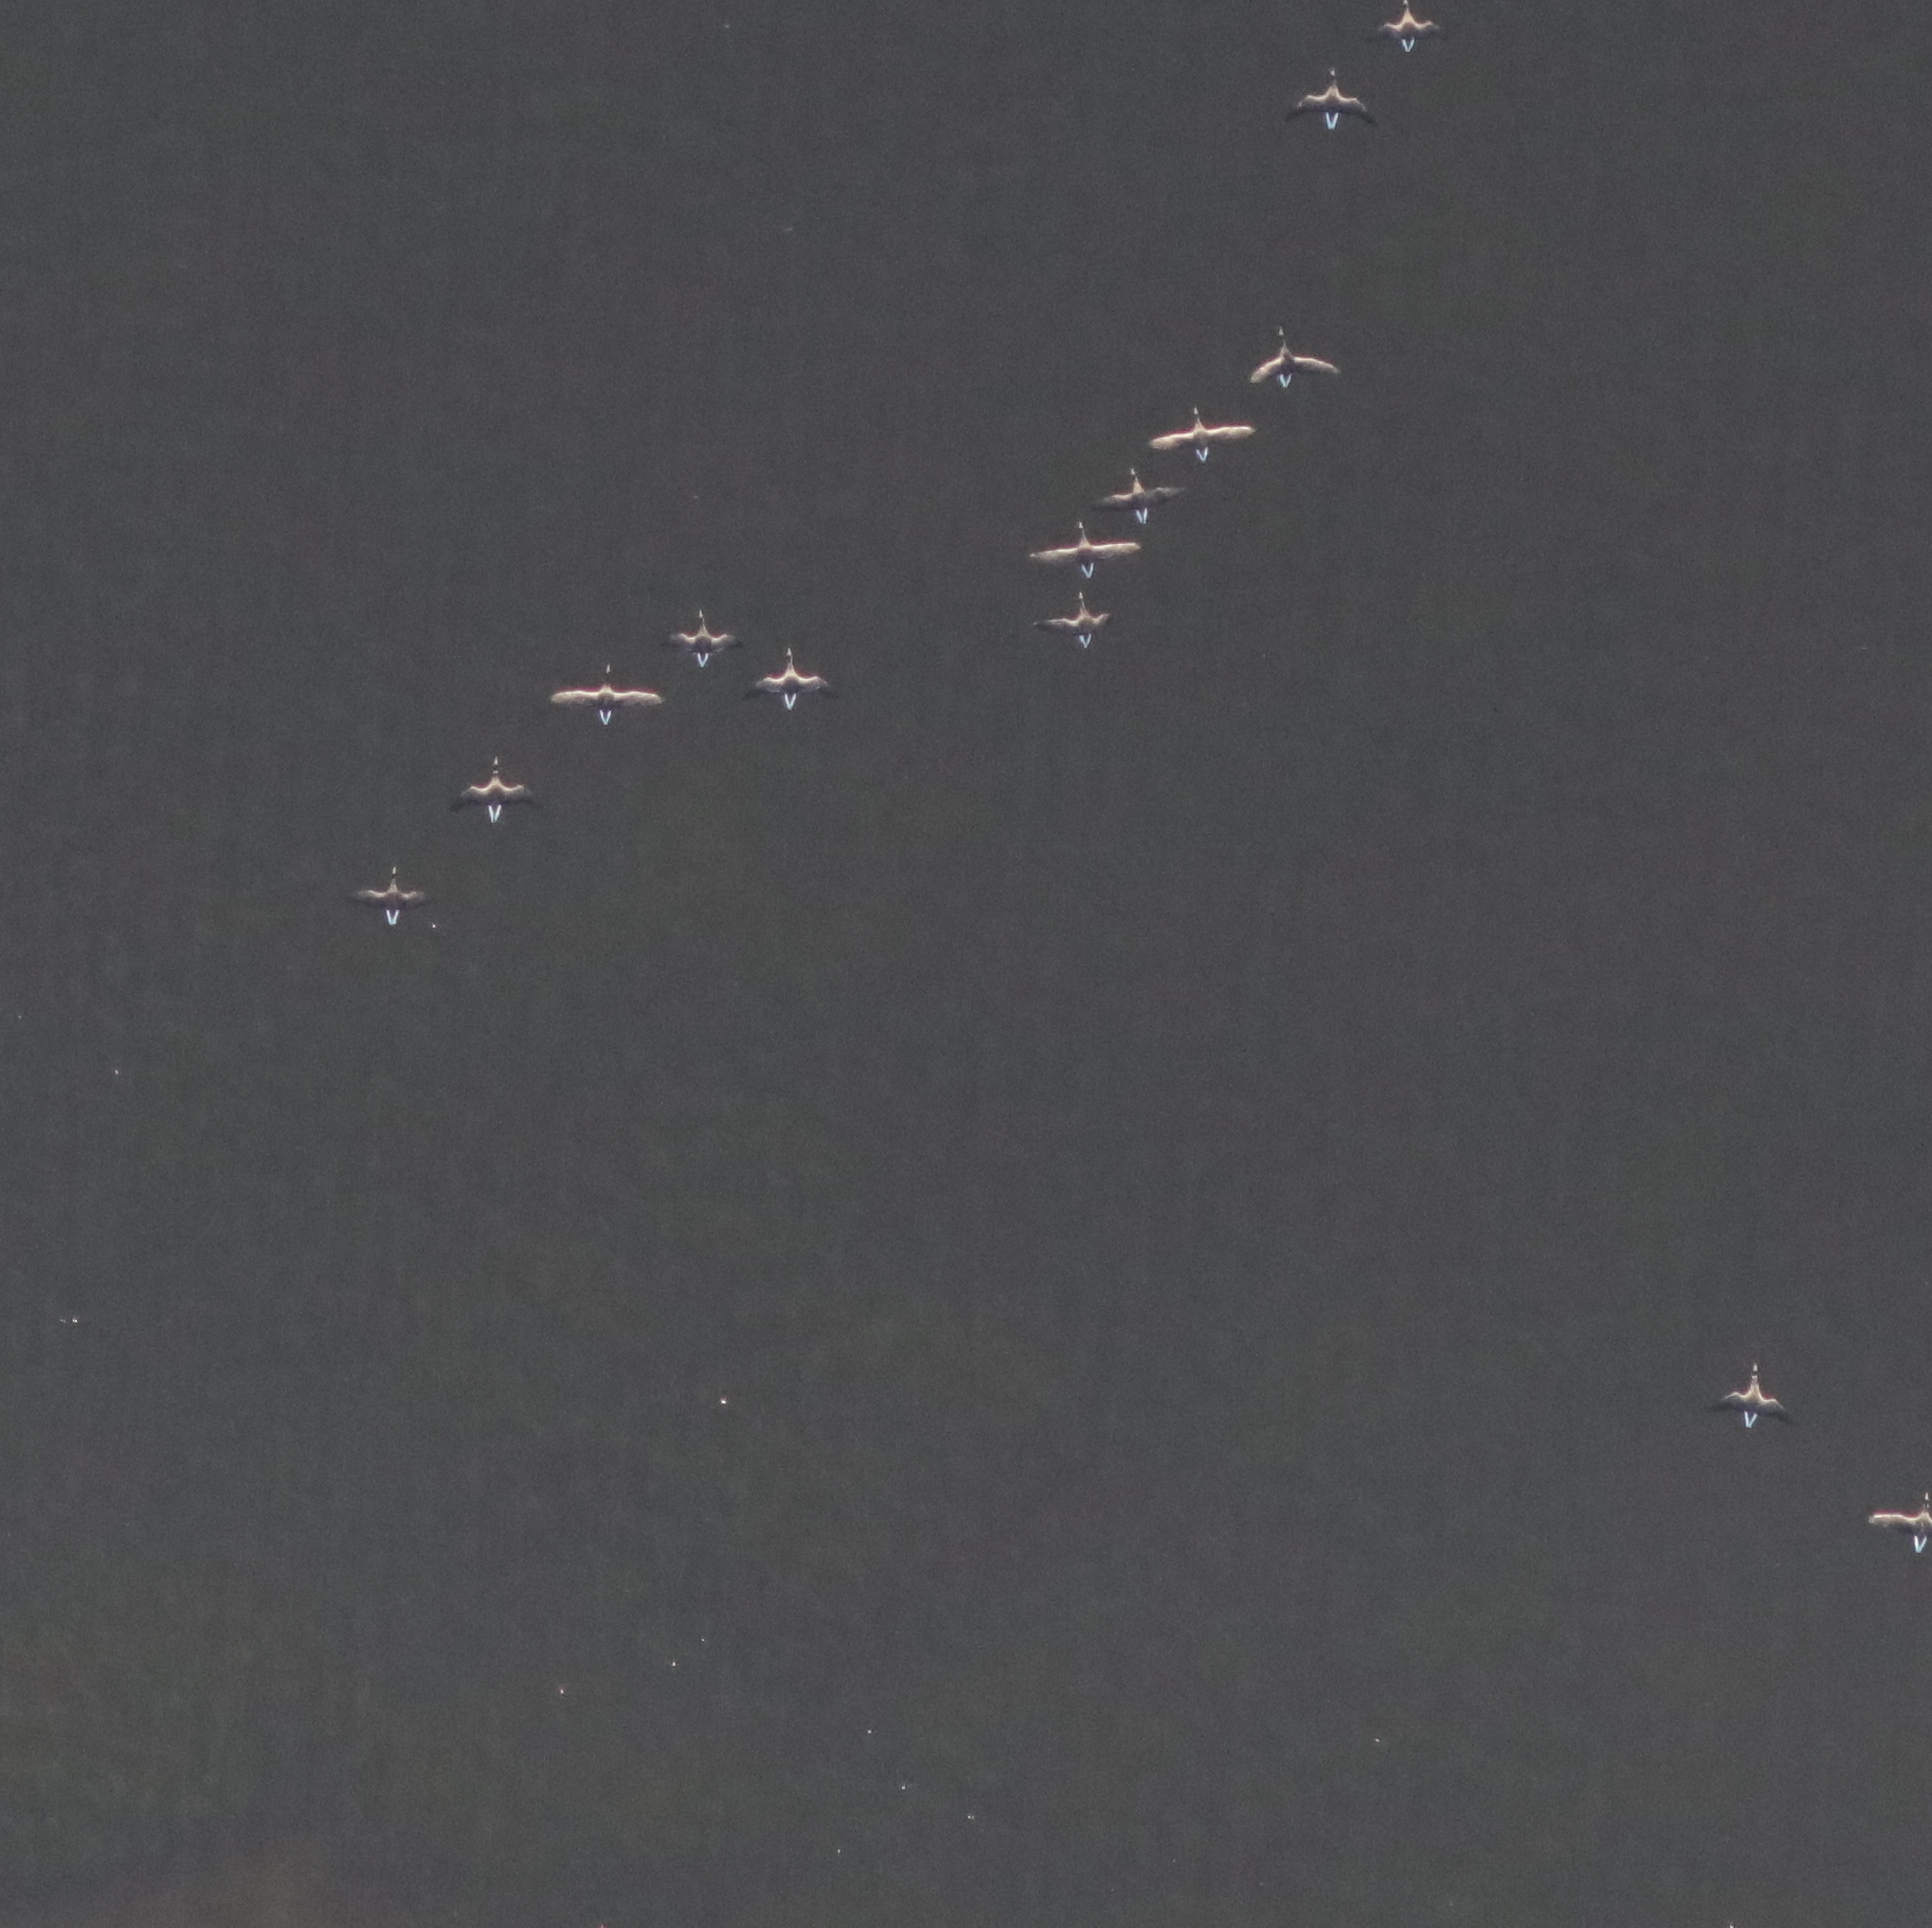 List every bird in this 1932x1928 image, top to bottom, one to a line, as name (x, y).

brant (1408, 23)
brant (1335, 107)
brant (1284, 367)
brant (1196, 433)
brant (1141, 500)
brant (1084, 549)
brant (1084, 617)
brant (701, 636)
brant (789, 687)
brant (607, 699)
brant (499, 791)
brant (391, 903)
brant (1753, 1403)
brant (1923, 1532)